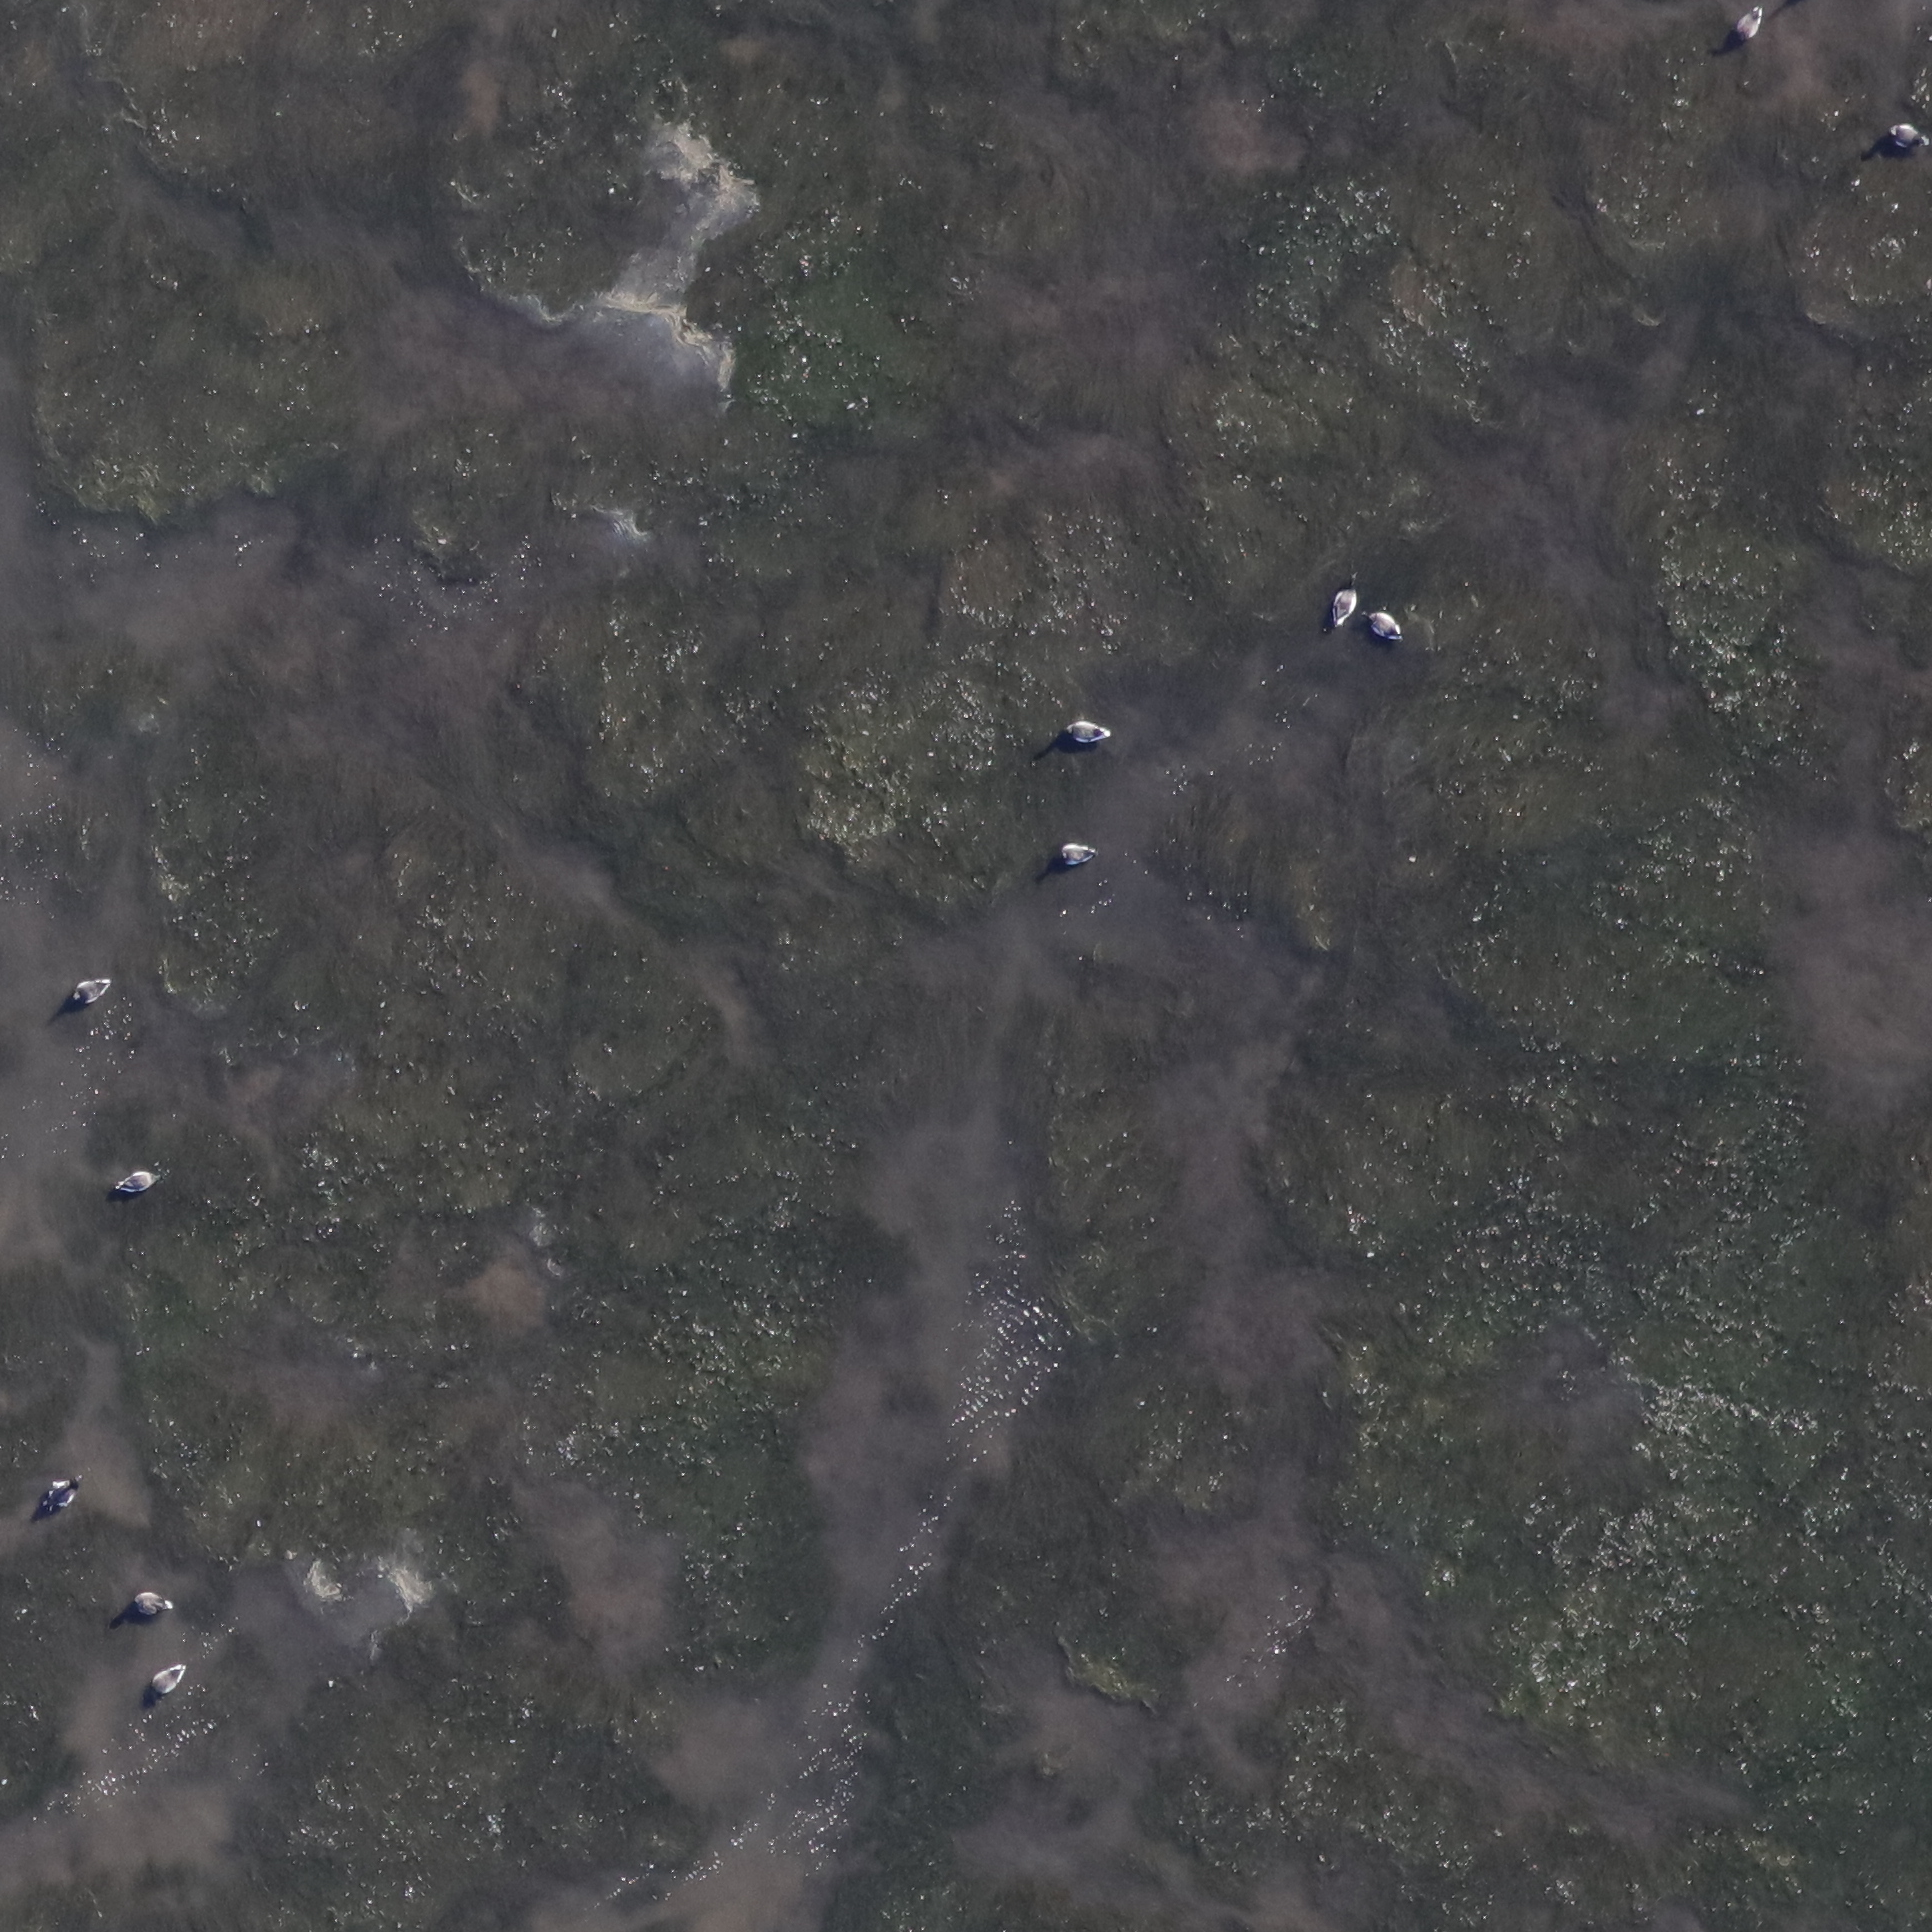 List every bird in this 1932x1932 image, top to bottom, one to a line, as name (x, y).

brant (1748, 26)
brant (1907, 135)
brant (1342, 604)
brant (1385, 624)
brant (1087, 732)
brant (1076, 854)
brant (91, 991)
brant (139, 1182)
brant (62, 1495)
brant (150, 1603)
brant (167, 1680)